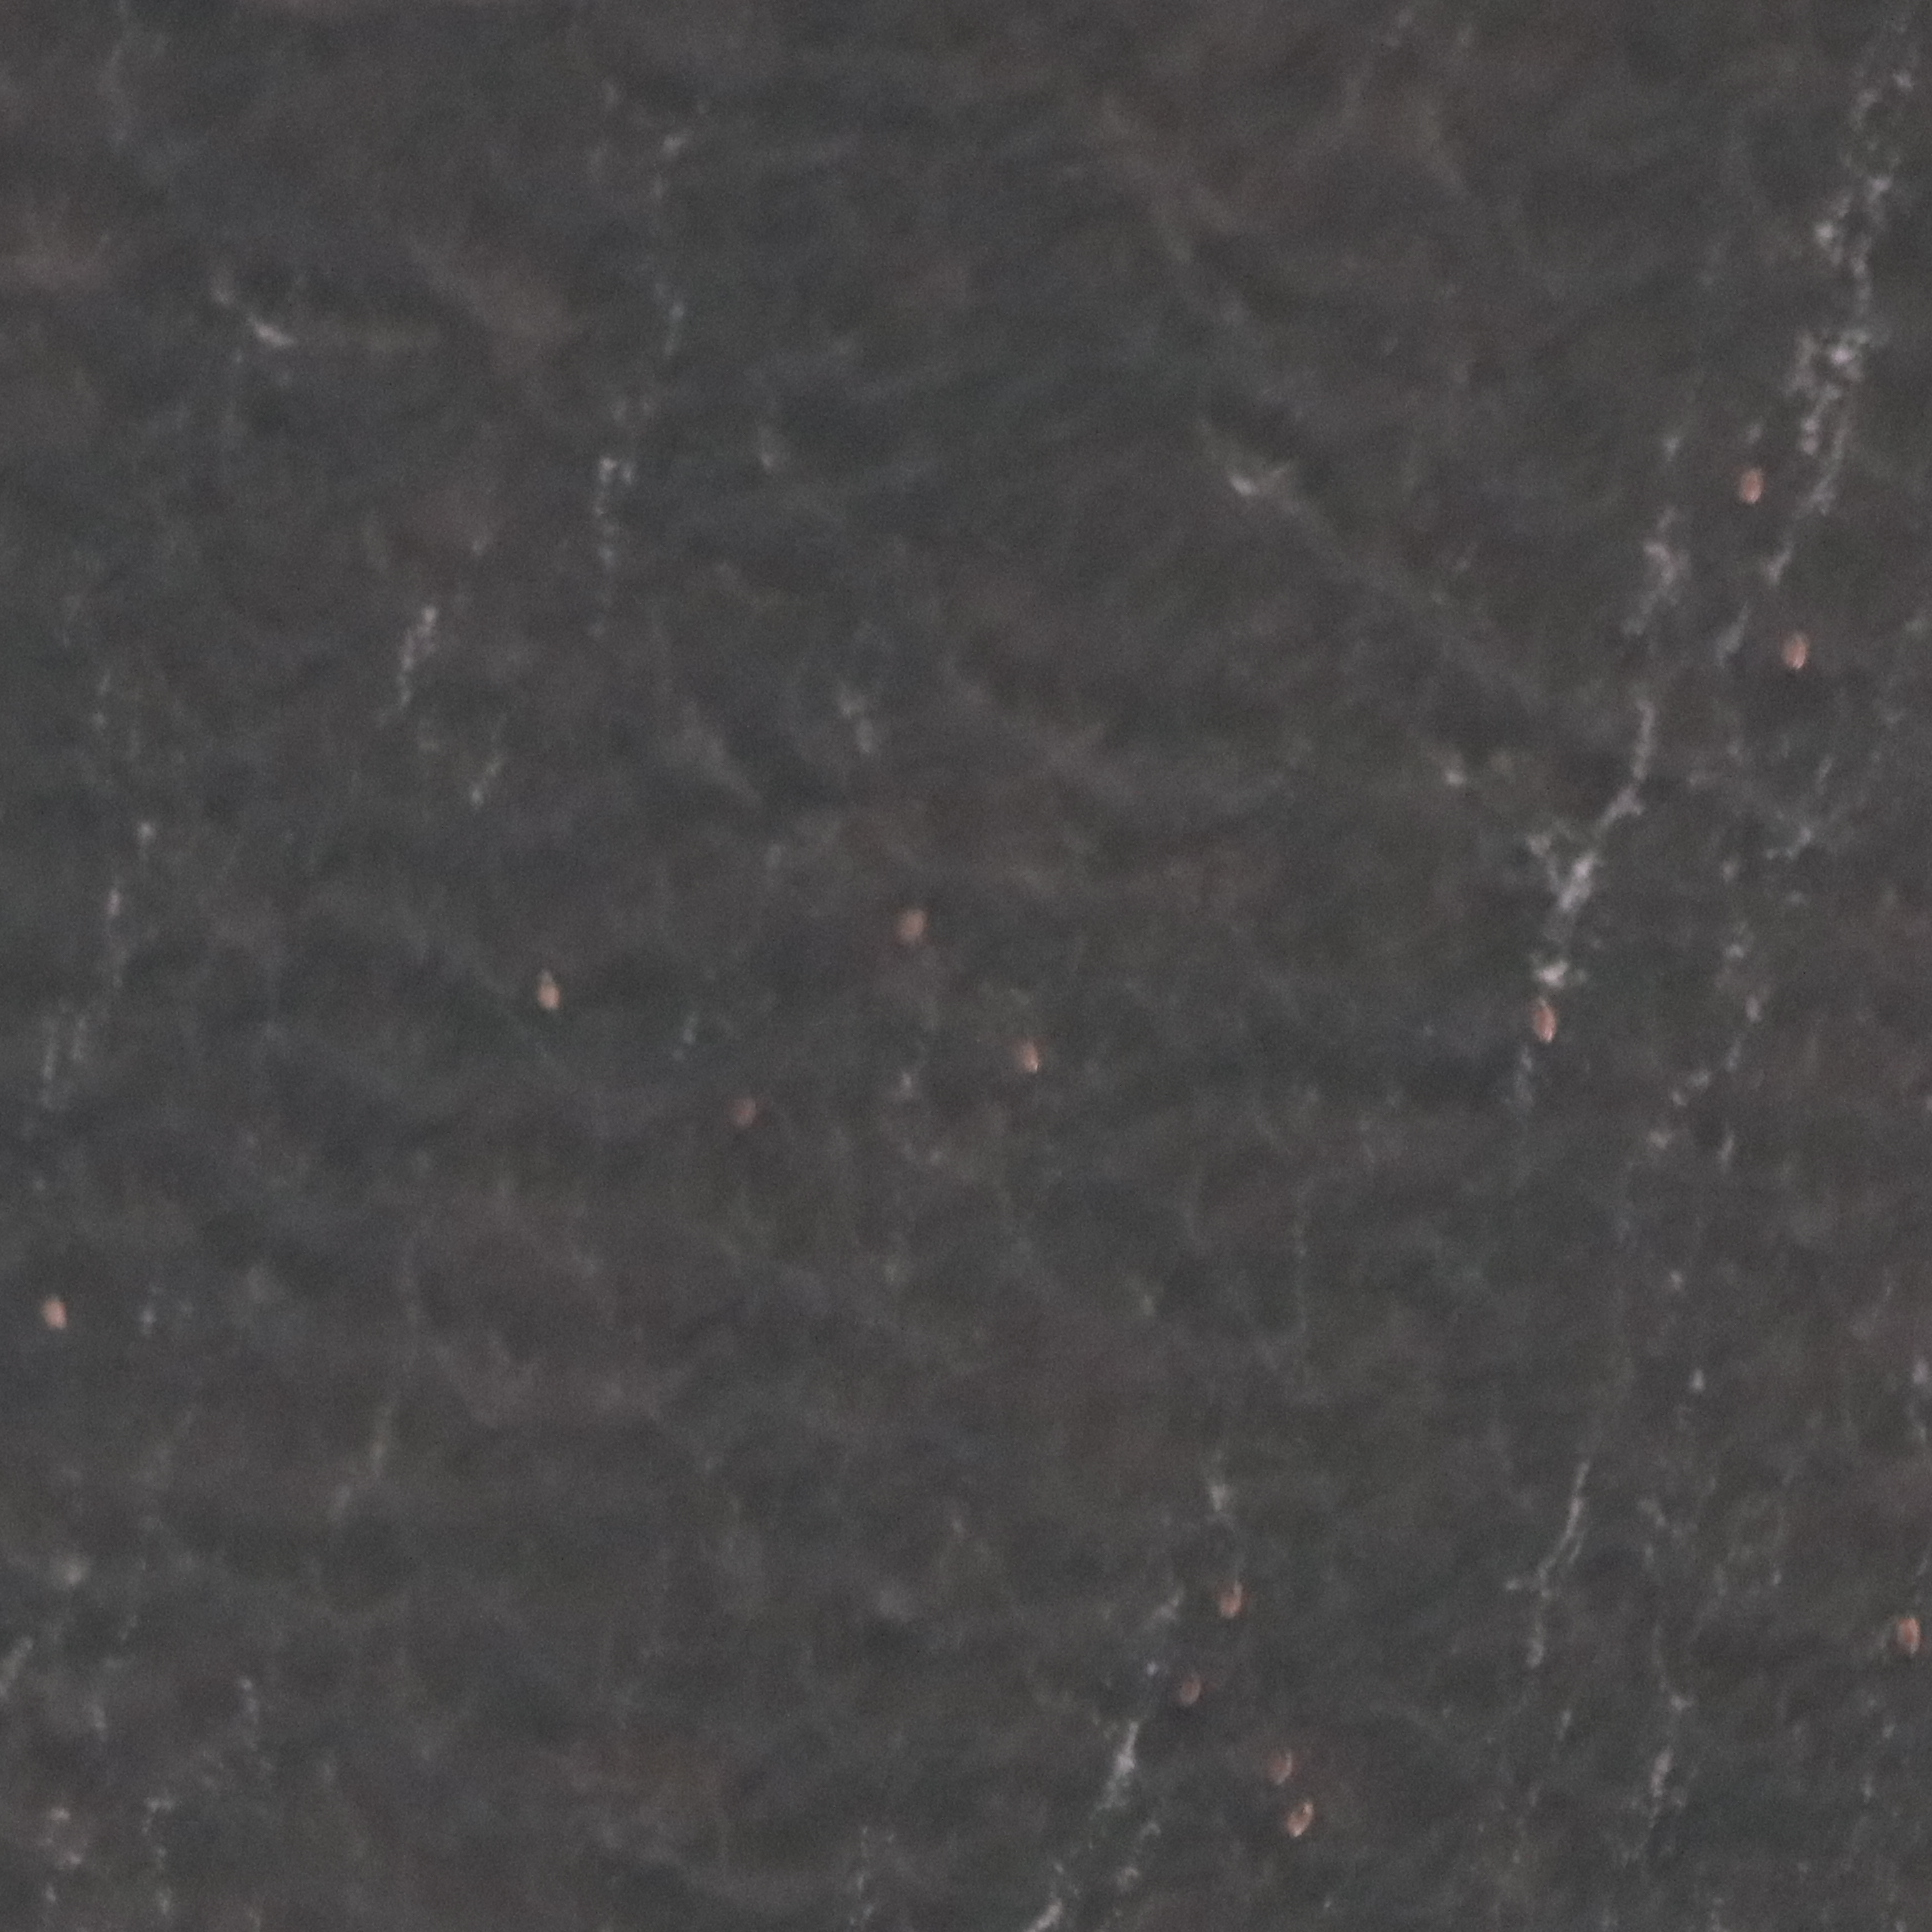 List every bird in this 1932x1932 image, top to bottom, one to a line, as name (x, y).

Canada goose (1749, 489)
Canada goose (1795, 654)
Canada goose (906, 932)
Canada goose (550, 996)
Canada goose (1544, 1021)
Canada goose (1022, 1056)
Canada goose (736, 1113)
Canada goose (57, 1312)
Canada goose (1227, 1604)
Canada goose (1911, 1633)
Canada goose (1187, 1695)
Canada goose (1281, 1764)
Canada goose (1298, 1819)